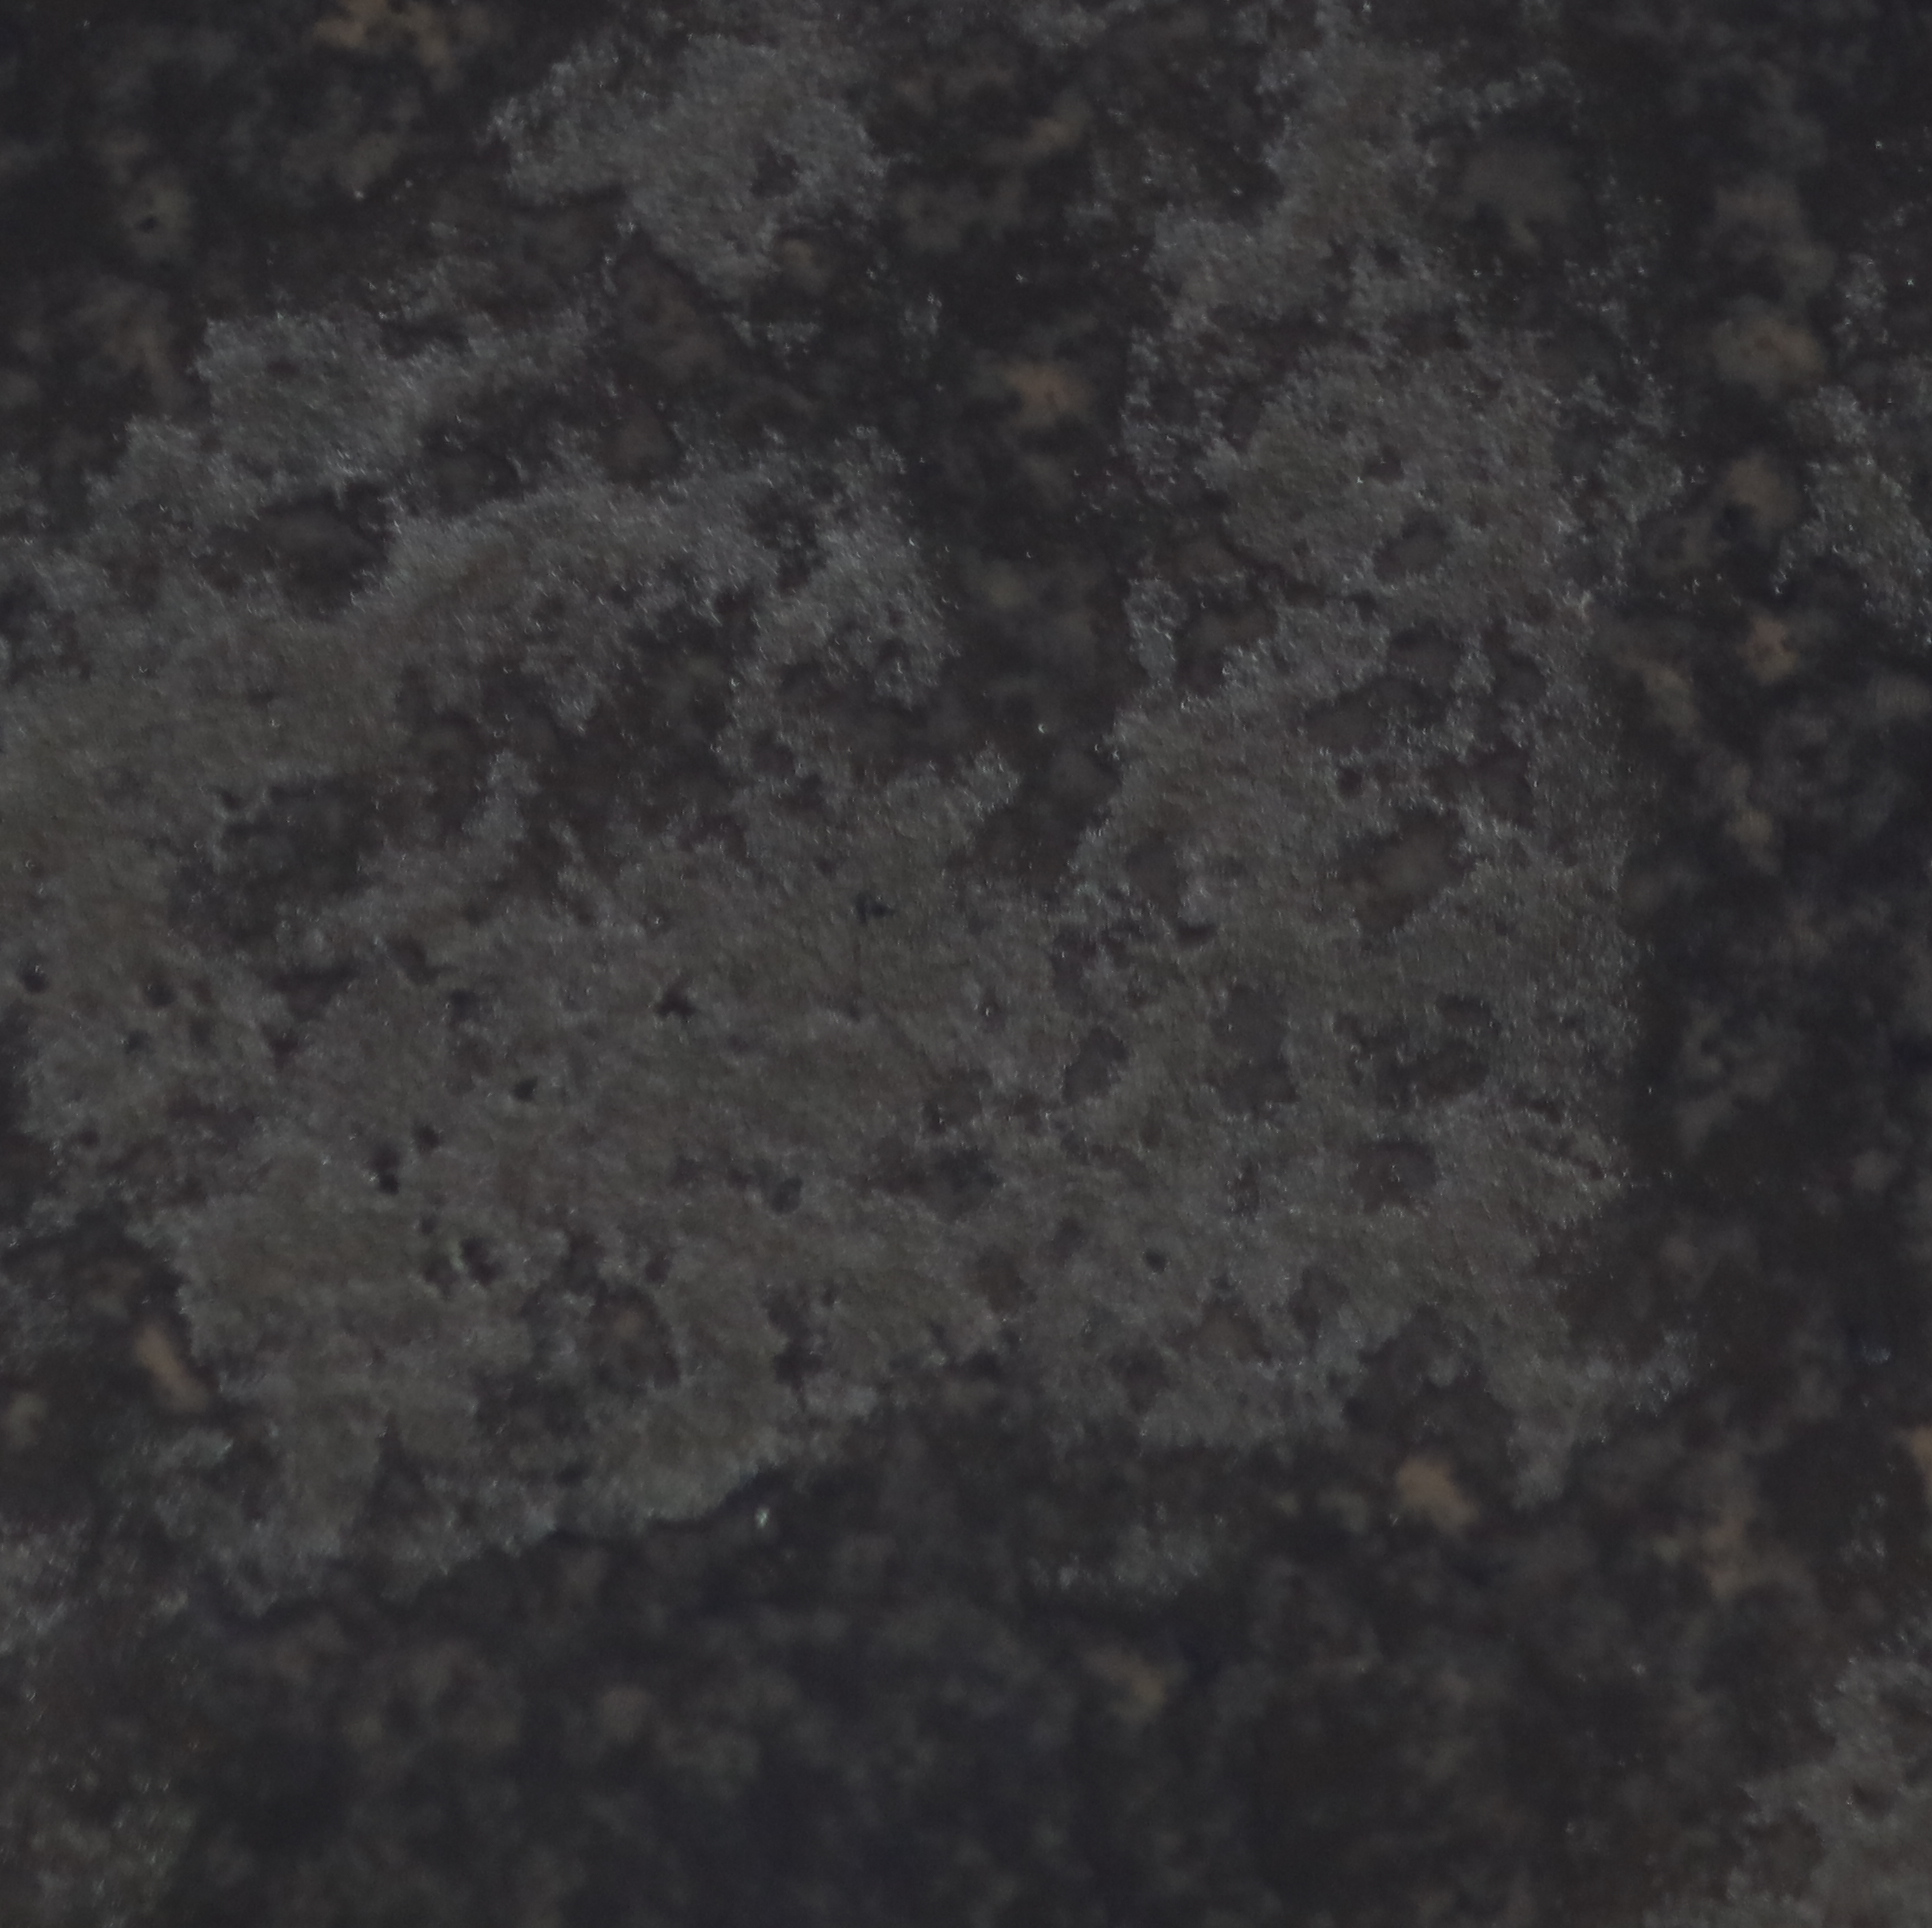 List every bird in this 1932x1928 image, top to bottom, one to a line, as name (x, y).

None